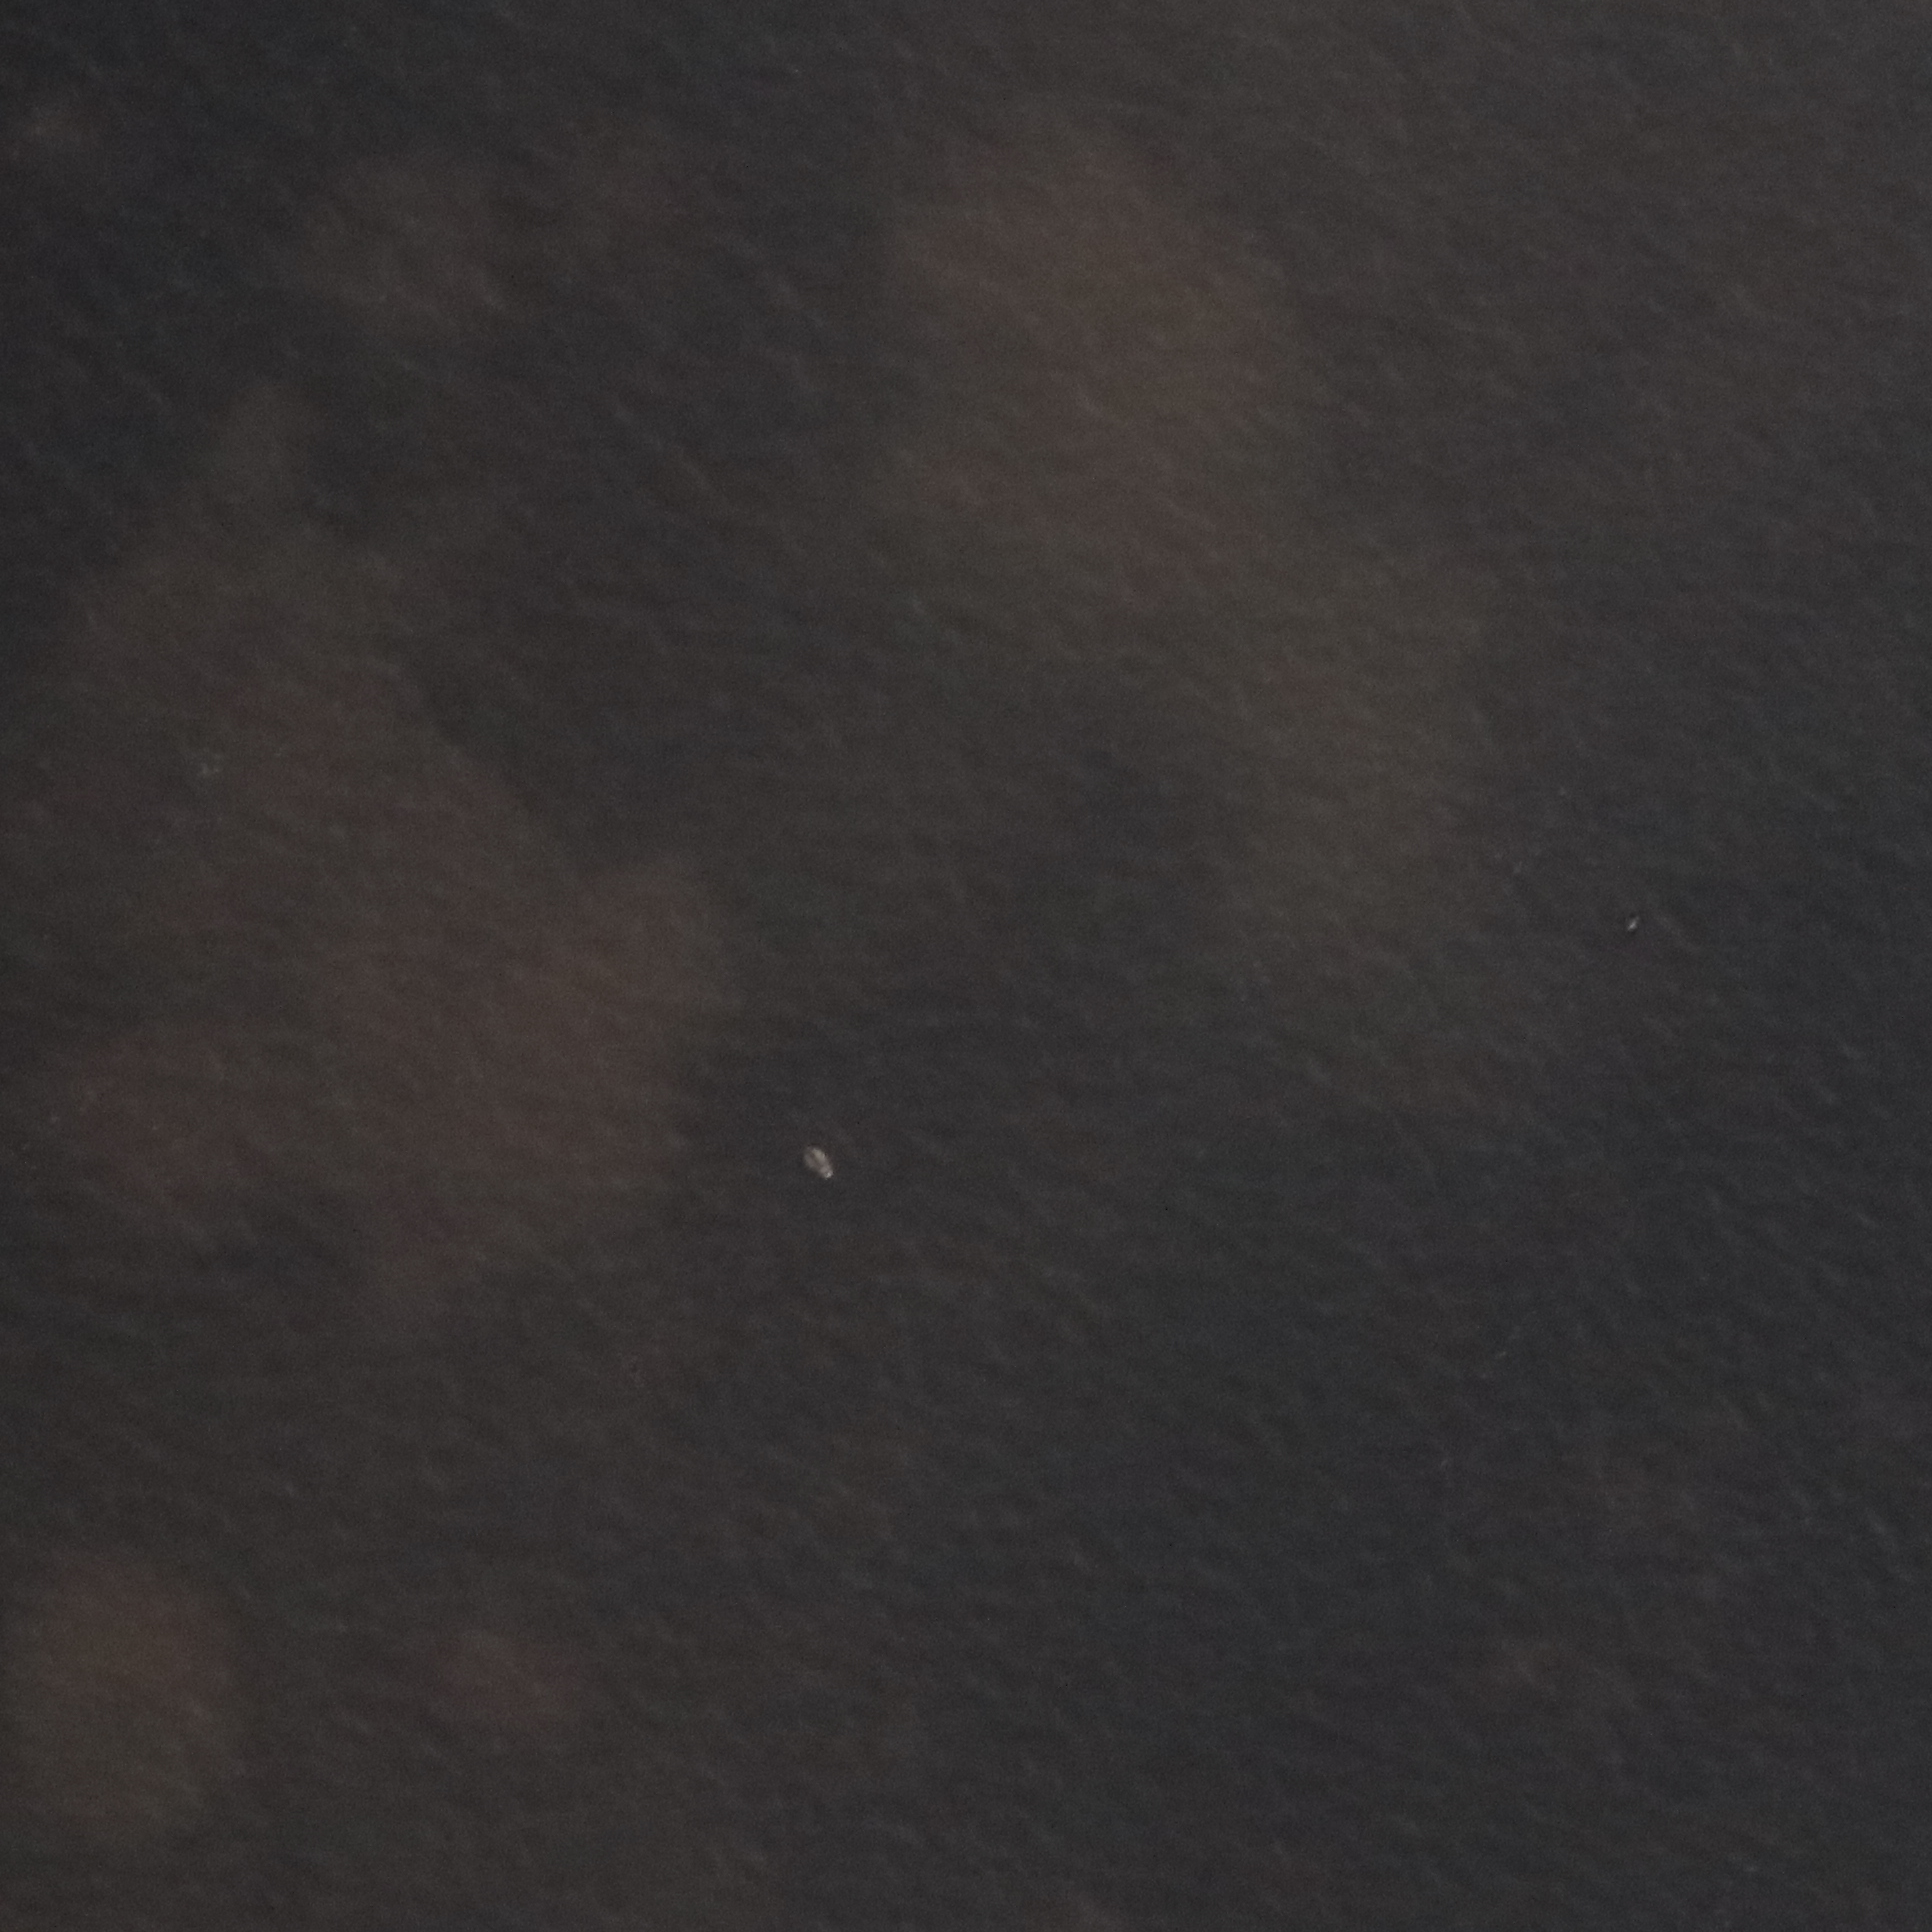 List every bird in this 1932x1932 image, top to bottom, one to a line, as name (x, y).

other bird (1631, 918)
other bird (819, 1164)